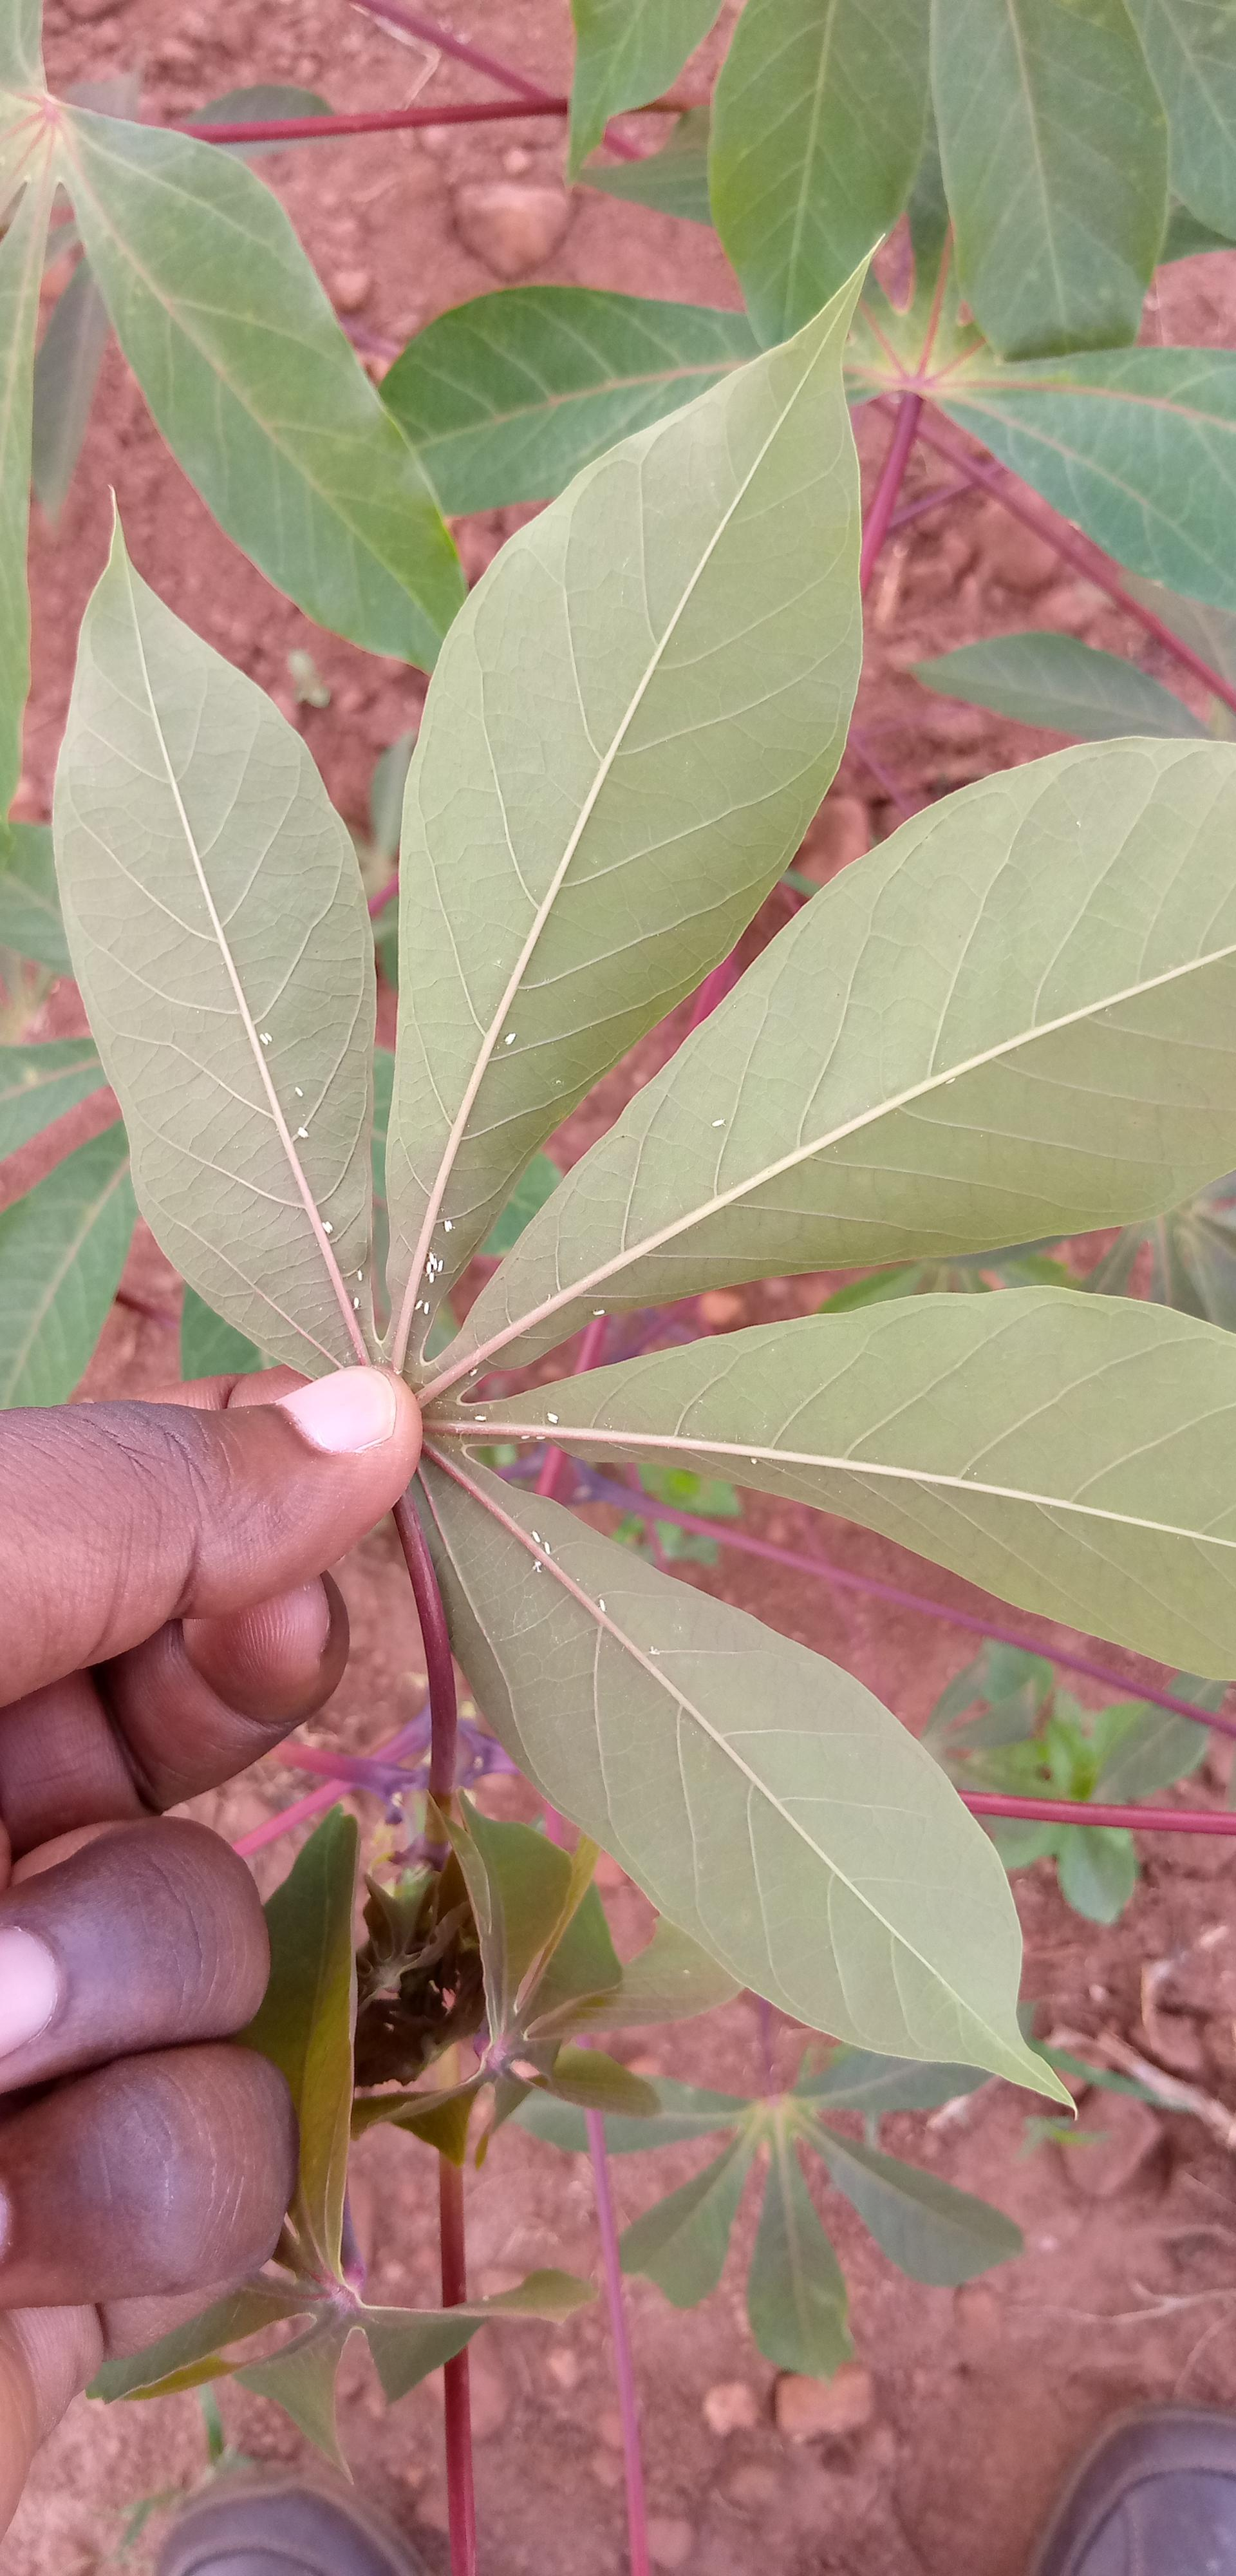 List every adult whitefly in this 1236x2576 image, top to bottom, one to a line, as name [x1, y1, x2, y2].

whitefly [501, 1021, 524, 1051]
whitefly [254, 1028, 277, 1057]
whitefly [256, 1033, 272, 1054]
whitefly [937, 1070, 960, 1101]
whitefly [295, 1084, 308, 1104]
whitefly [709, 1112, 727, 1135]
whitefly [293, 1124, 314, 1146]
whitefly [288, 1126, 319, 1148]
whitefly [438, 1217, 460, 1235]
whitefly [319, 1218, 337, 1236]
whitefly [314, 1221, 340, 1242]
whitefly [426, 1246, 436, 1265]
whitefly [438, 1256, 447, 1275]
whitefly [423, 1260, 433, 1277]
whitefly [431, 1260, 444, 1276]
whitefly [352, 1261, 374, 1284]
whitefly [424, 1271, 441, 1287]
whitefly [345, 1293, 370, 1320]
whitefly [414, 1295, 424, 1314]
whitefly [576, 1299, 610, 1331]
whitefly [424, 1301, 434, 1316]
whitefly [462, 1367, 480, 1377]
whitefly [544, 1402, 565, 1426]
whitefly [542, 1409, 561, 1428]
whitefly [473, 1410, 488, 1426]
whitefly [536, 1429, 547, 1446]
whitefly [517, 1432, 531, 1444]
whitefly [735, 1449, 769, 1477]
whitefly [526, 1523, 542, 1549]
whitefly [540, 1540, 557, 1560]
whitefly [527, 1558, 547, 1580]
whitefly [594, 1595, 610, 1617]
whitefly [647, 1645, 661, 1660]